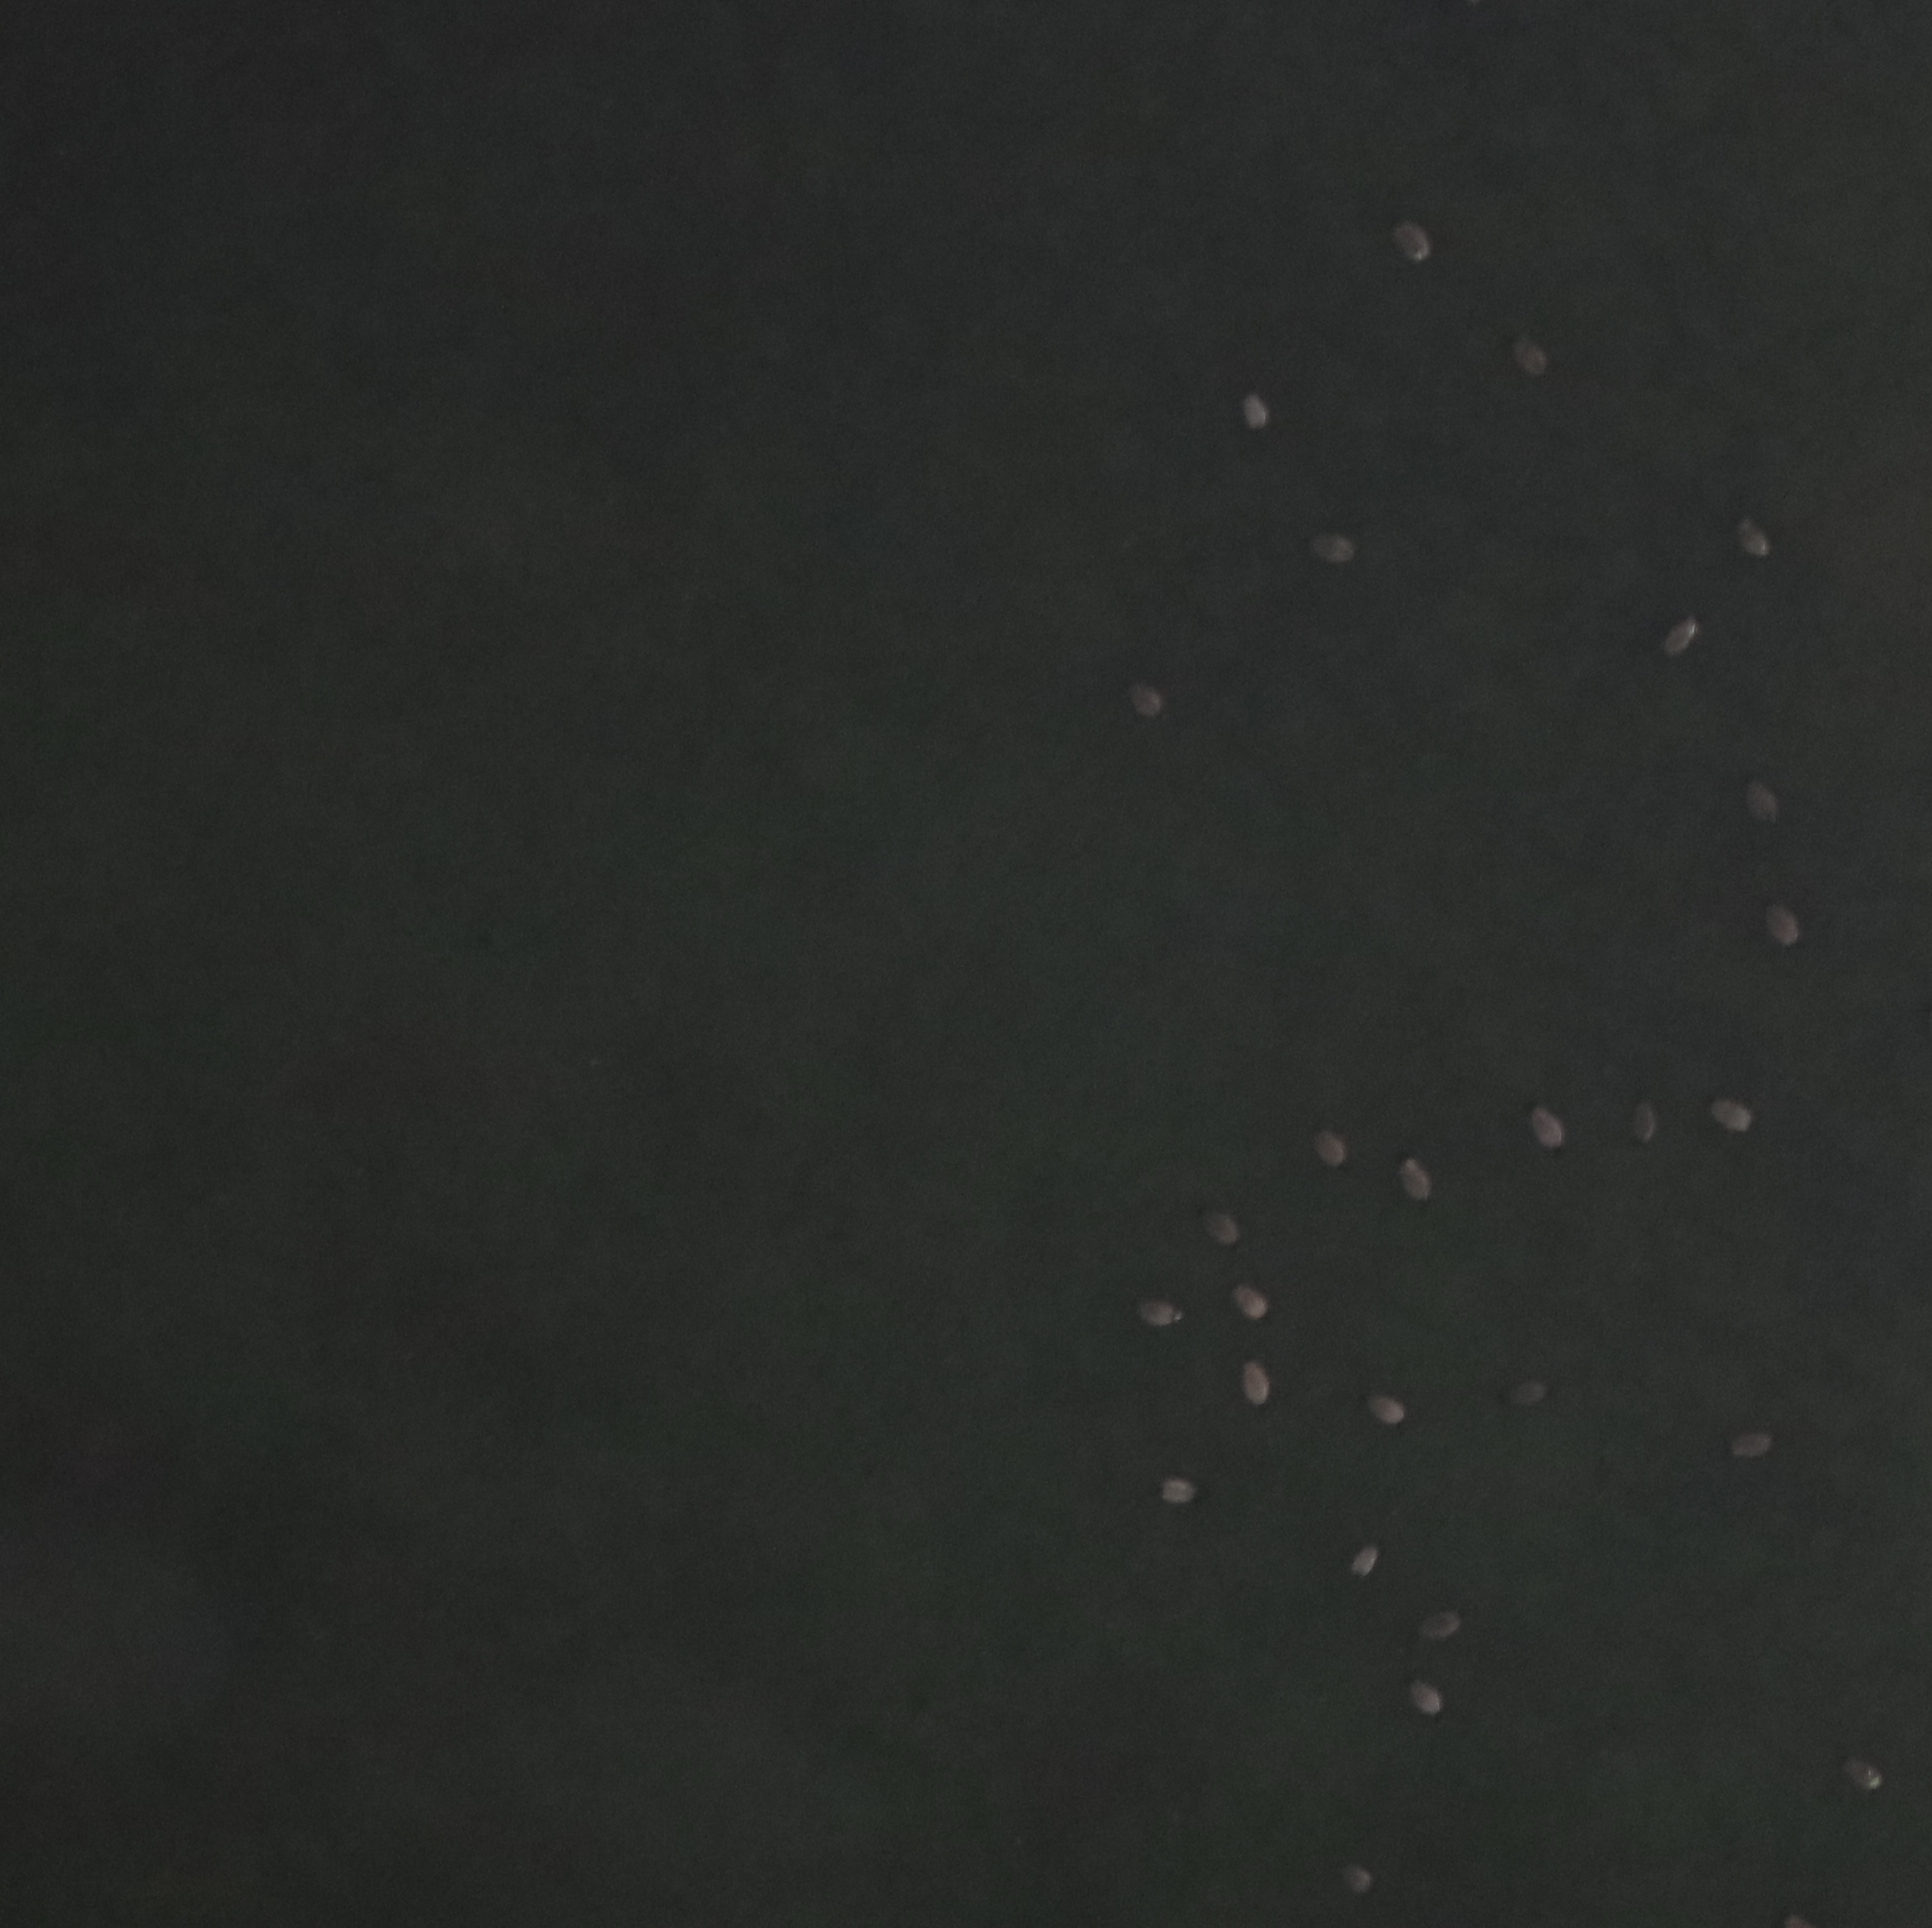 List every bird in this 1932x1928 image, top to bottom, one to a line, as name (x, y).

Canada goose (1416, 247)
Canada goose (1528, 359)
Canada goose (1258, 413)
Canada goose (1750, 542)
Canada goose (1330, 546)
Canada goose (1679, 636)
Canada goose (1143, 702)
Canada goose (1760, 804)
Canada goose (1782, 927)
Canada goose (1732, 1114)
Canada goose (1641, 1126)
Canada goose (1547, 1127)
Canada goose (1330, 1149)
Canada goose (1415, 1181)
Canada goose (1219, 1227)
Canada goose (1250, 1303)
Canada goose (1161, 1312)
Canada goose (1256, 1382)
Canada goose (1520, 1396)
Canada goose (1389, 1409)
Canada goose (1752, 1444)
Canada goose (1180, 1488)
Canada goose (1365, 1563)
Canada goose (1447, 1619)
Canada goose (1429, 1700)
Canada goose (1866, 1772)
Canada goose (1364, 1878)